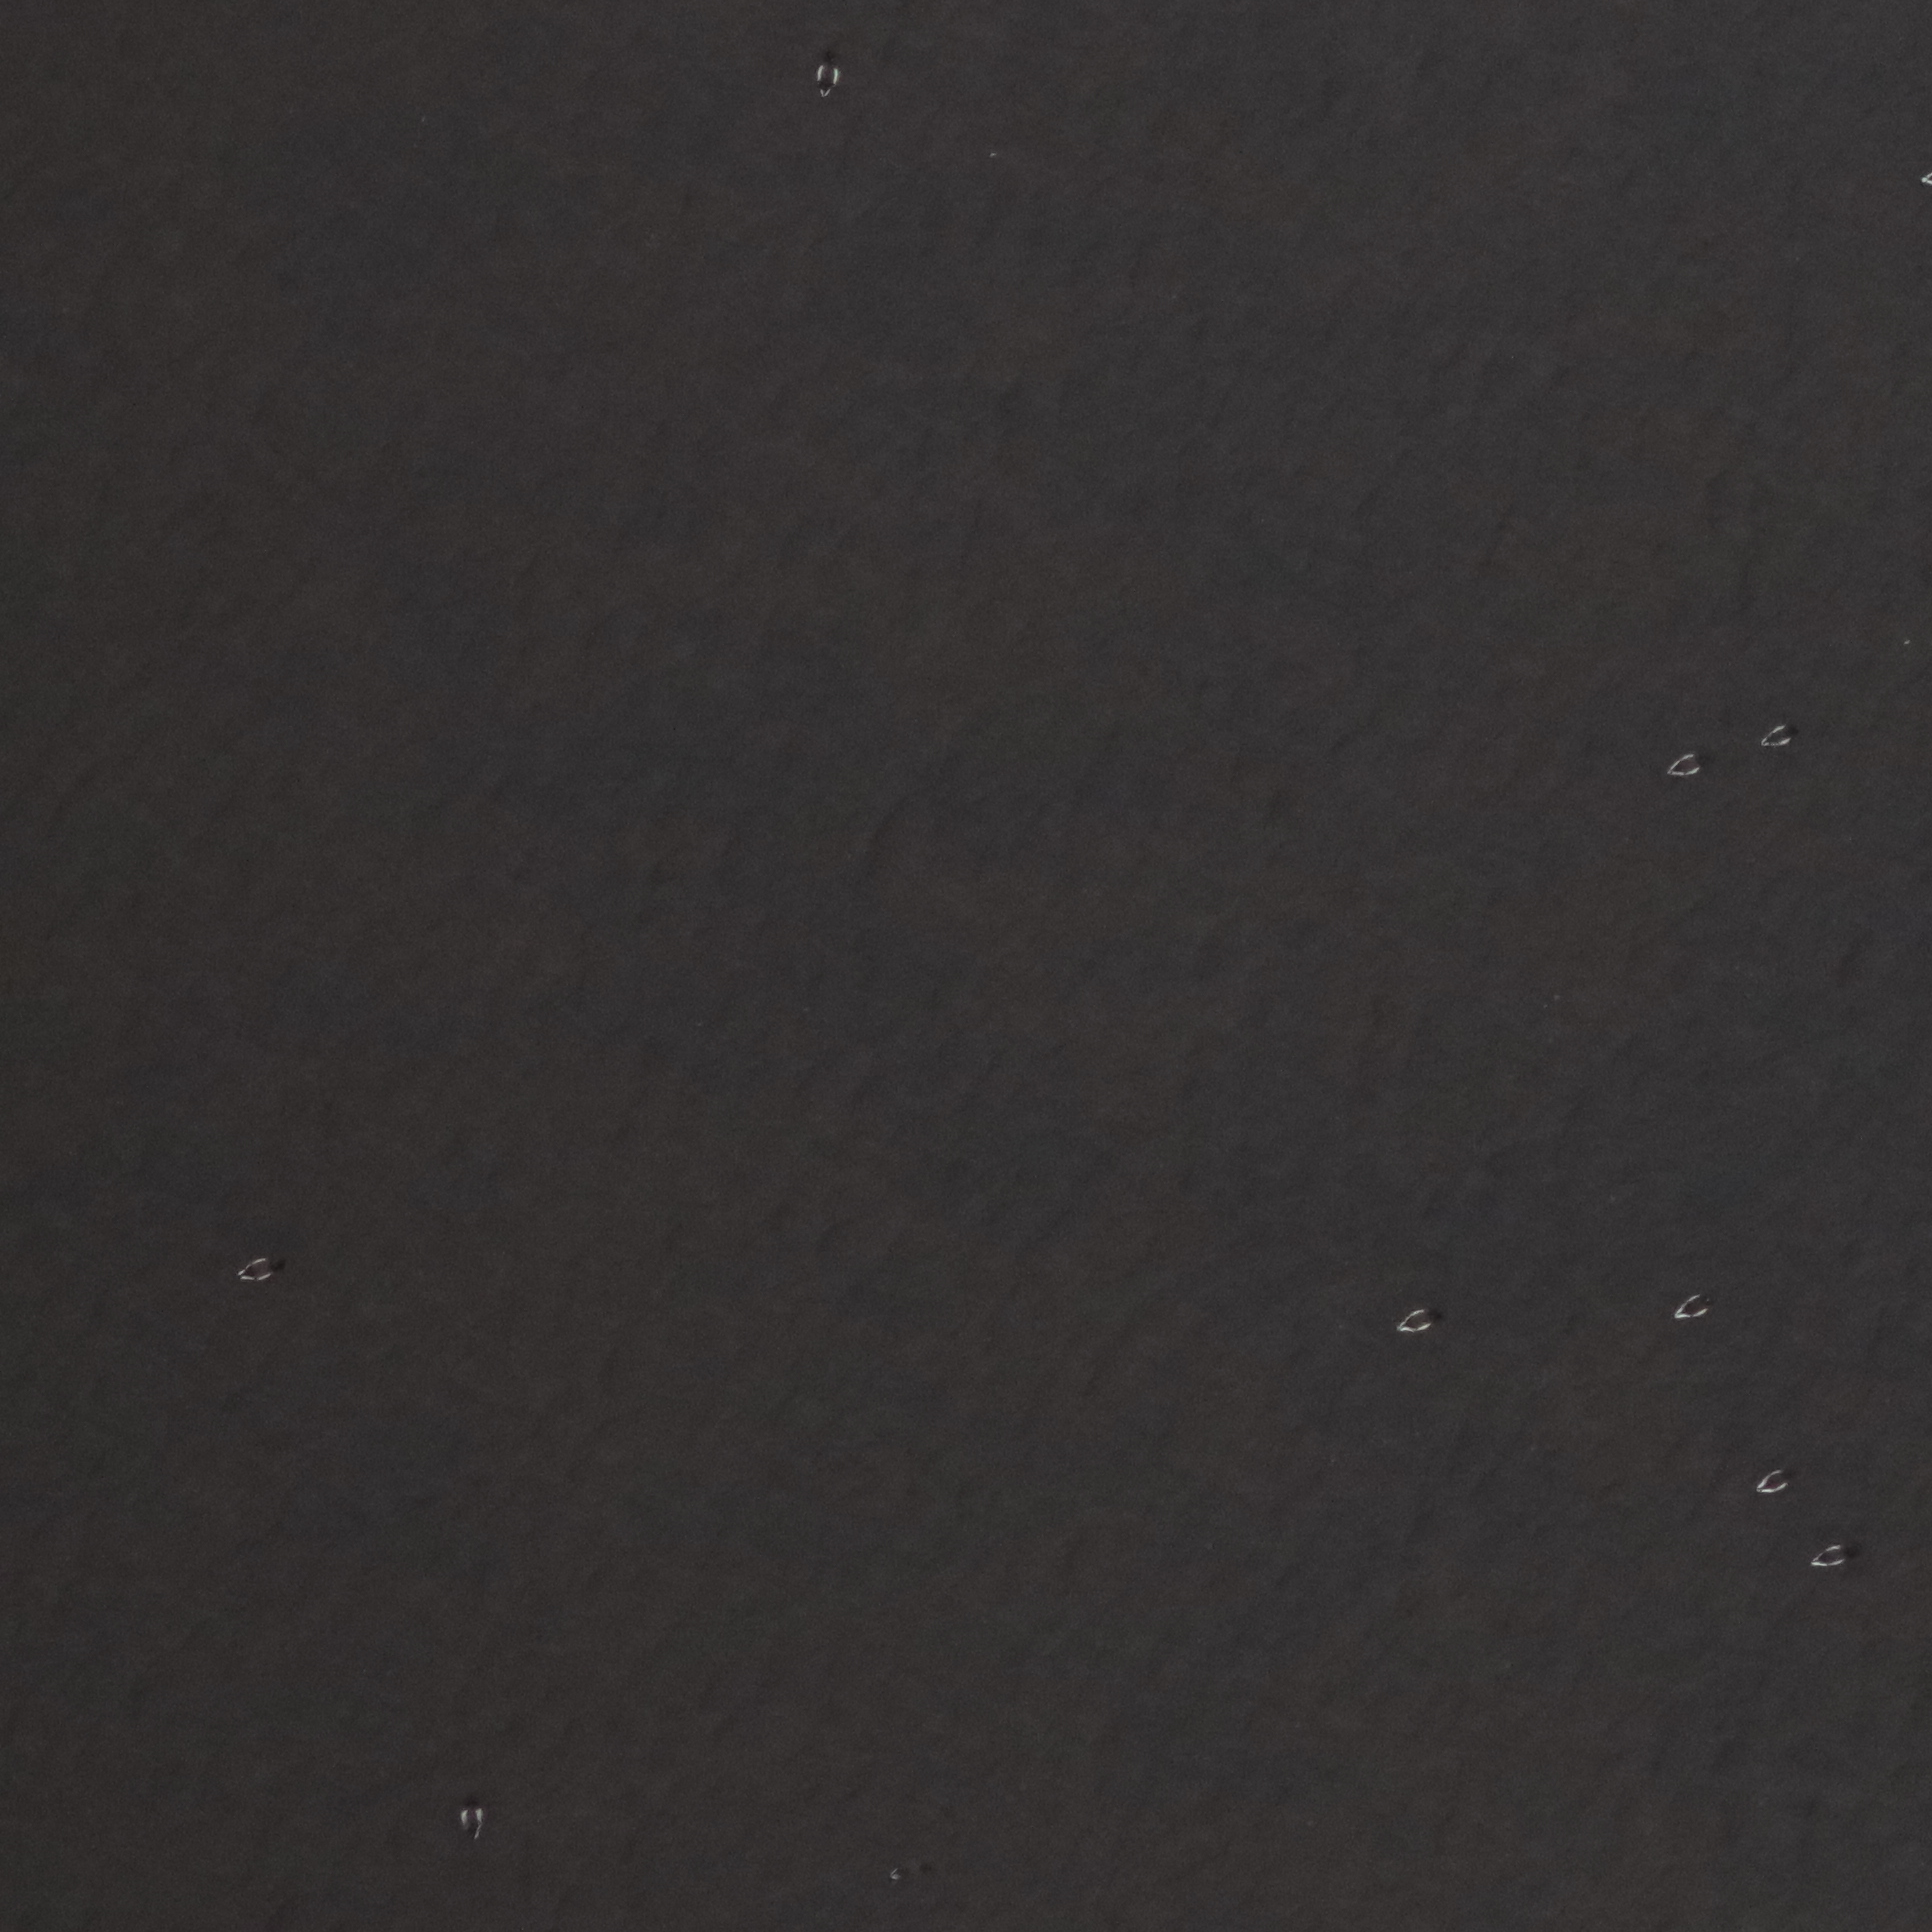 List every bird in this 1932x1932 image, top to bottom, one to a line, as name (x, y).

brant (829, 76)
brant (1780, 737)
brant (1687, 765)
brant (259, 1271)
brant (1692, 1308)
brant (1417, 1323)
brant (1773, 1482)
brant (1832, 1557)
brant (472, 1821)
brant (906, 1873)